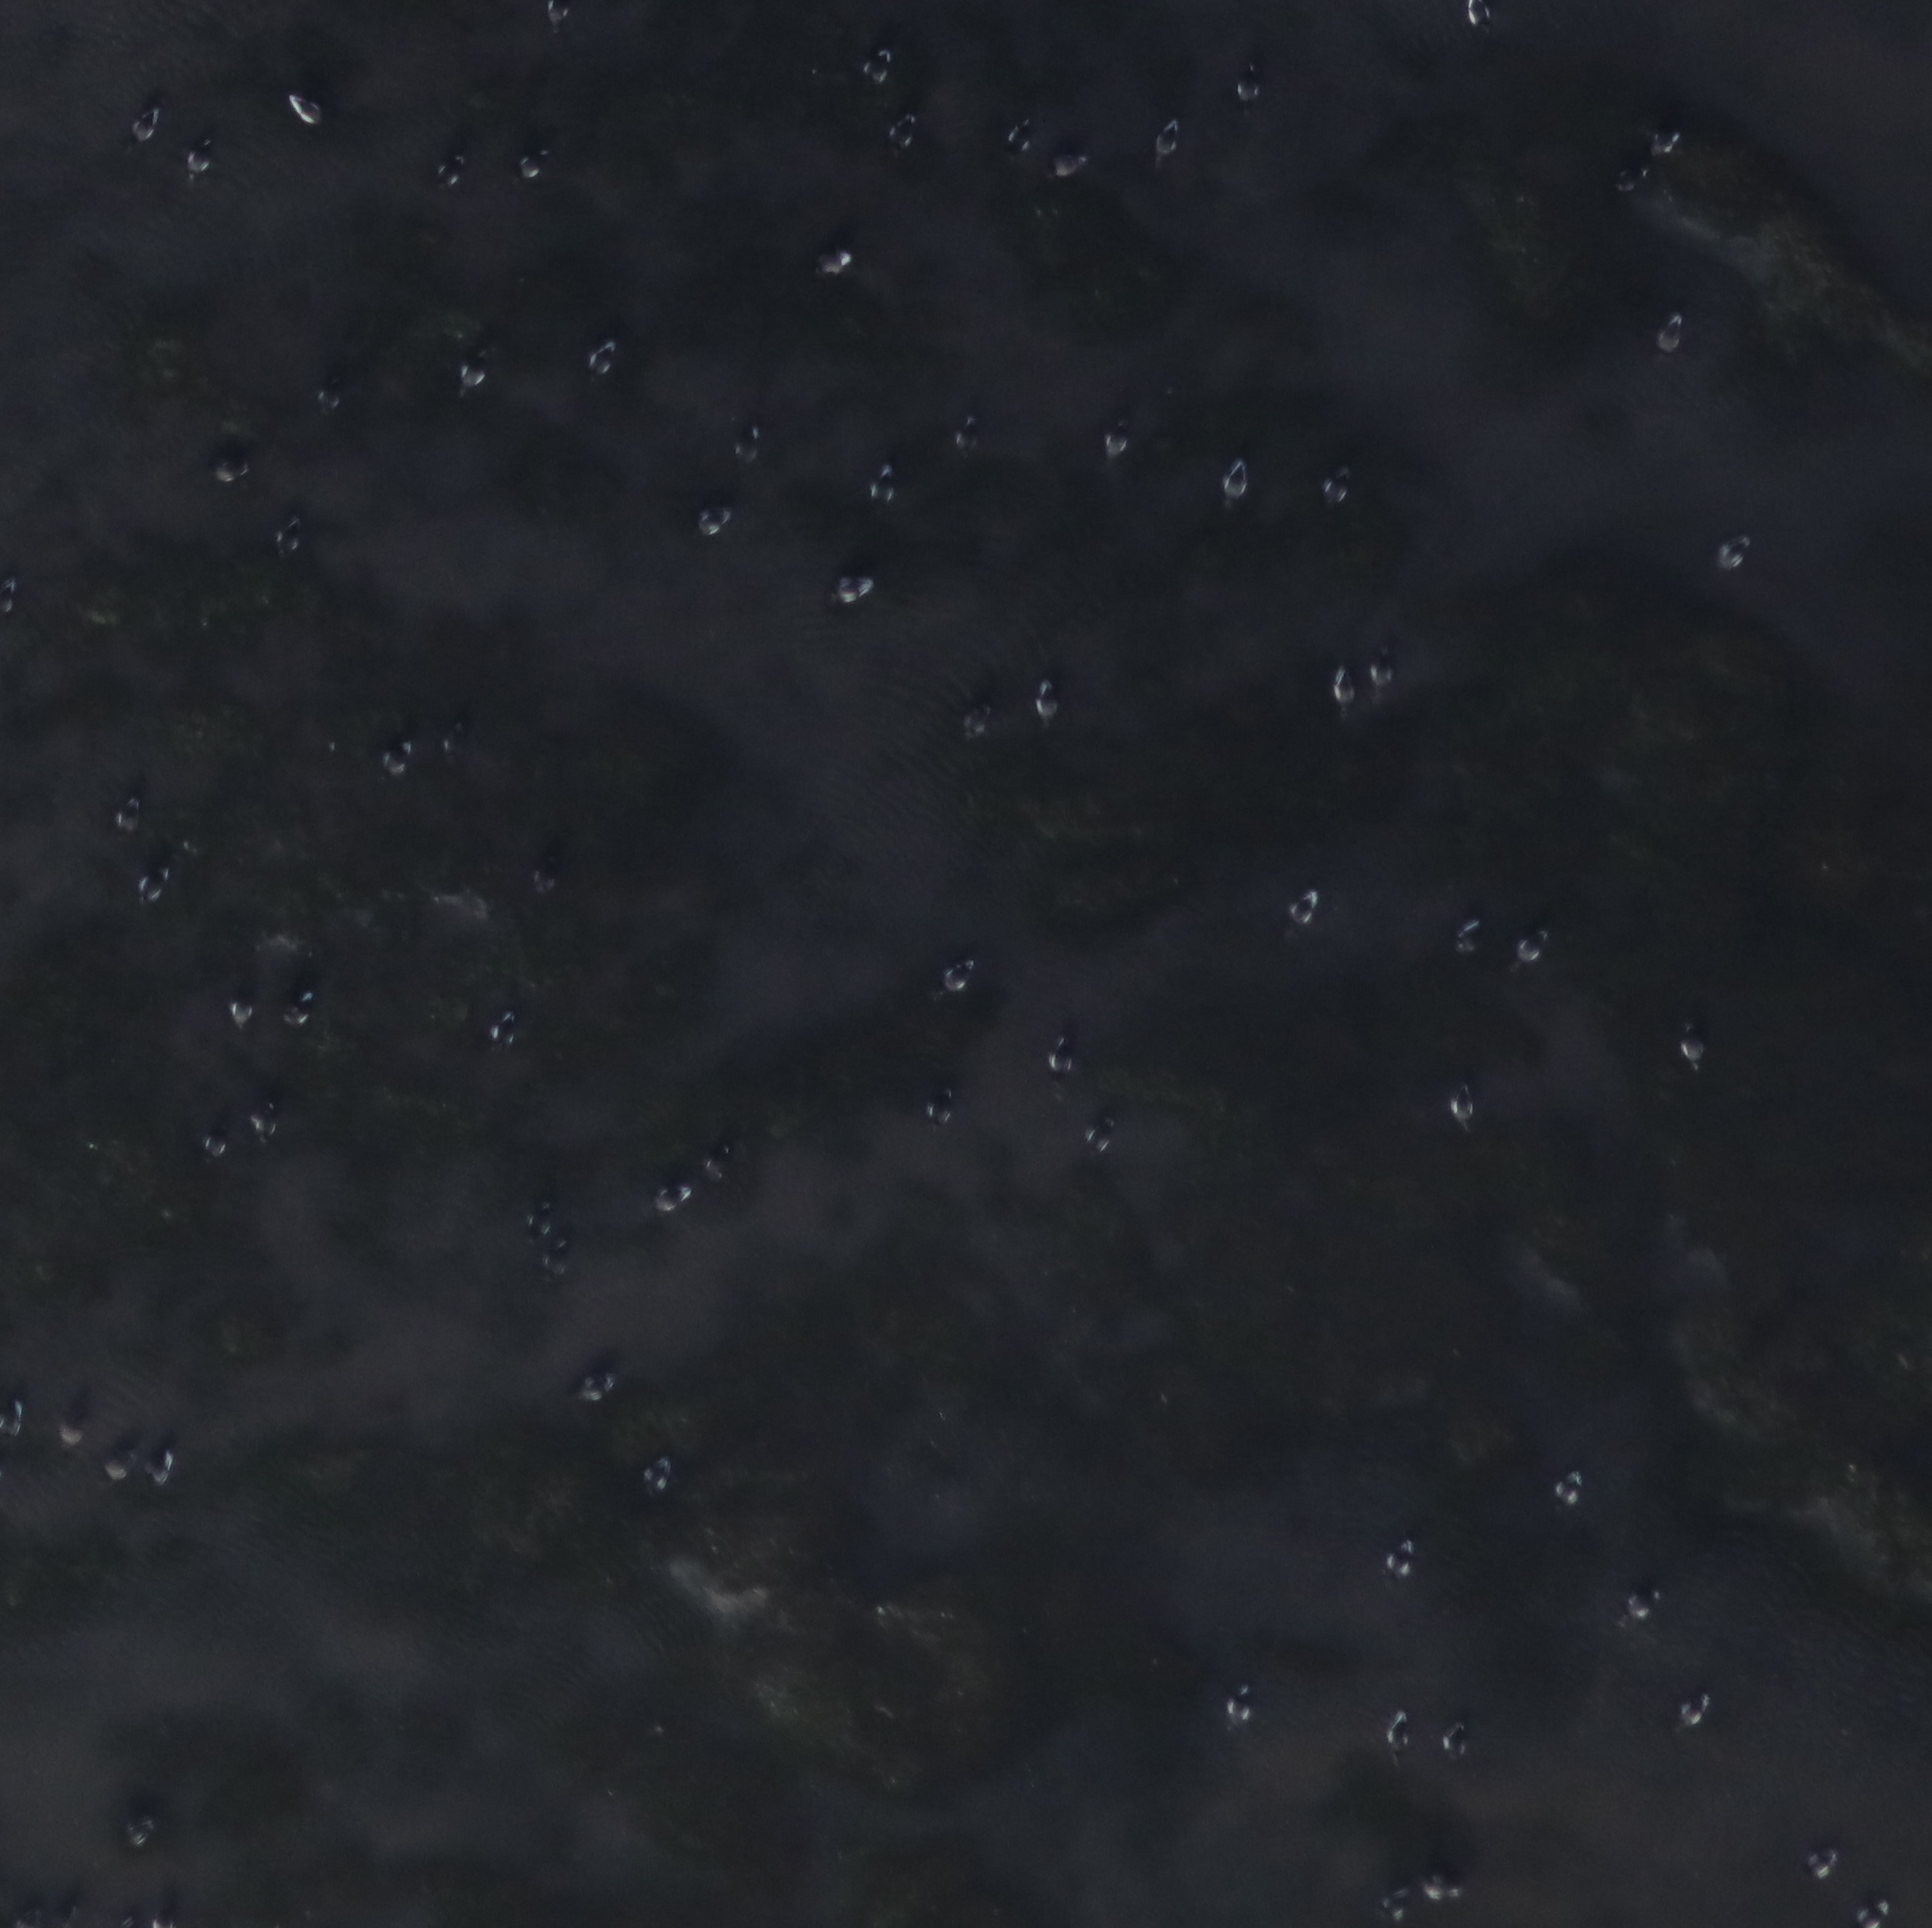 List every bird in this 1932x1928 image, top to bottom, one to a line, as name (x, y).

brant (567, 7)
brant (1478, 12)
brant (869, 71)
brant (1254, 82)
brant (306, 108)
brant (144, 127)
brant (904, 128)
brant (1015, 139)
brant (1671, 139)
brant (1159, 143)
brant (199, 160)
brant (1059, 169)
brant (534, 170)
brant (444, 174)
brant (1636, 181)
brant (836, 260)
brant (1671, 327)
brant (598, 358)
brant (473, 381)
brant (318, 394)
brant (968, 423)
brant (1110, 435)
brant (755, 444)
brant (226, 470)
brant (1235, 481)
brant (884, 488)
brant (1335, 490)
brant (708, 522)
brant (283, 548)
brant (1738, 551)
brant (853, 589)
brant (1384, 672)
brant (1343, 692)
brant (1047, 706)
brant (973, 720)
brant (451, 750)
brant (389, 751)
brant (126, 818)
brant (157, 881)
brant (540, 883)
brant (1305, 910)
brant (1528, 944)
brant (1473, 947)
brant (956, 978)
brant (302, 1002)
brant (240, 1015)
brant (509, 1034)
brant (1696, 1040)
brant (1059, 1054)
brant (1463, 1107)
brant (945, 1111)
brant (259, 1119)
brant (1104, 1138)
brant (216, 1144)
brant (722, 1171)
brant (671, 1197)
brant (540, 1217)
brant (559, 1268)
brant (589, 1387)
brant (7, 1419)
brant (67, 1424)
brant (107, 1465)
brant (160, 1476)
brant (662, 1485)
brant (1567, 1491)
brant (1401, 1559)
brant (1636, 1602)
brant (1694, 1706)
brant (1239, 1709)
brant (1402, 1730)
brant (1455, 1738)
brant (146, 1830)
brant (1821, 1865)
brant (1445, 1887)
brant (1388, 1902)
brant (1873, 1914)